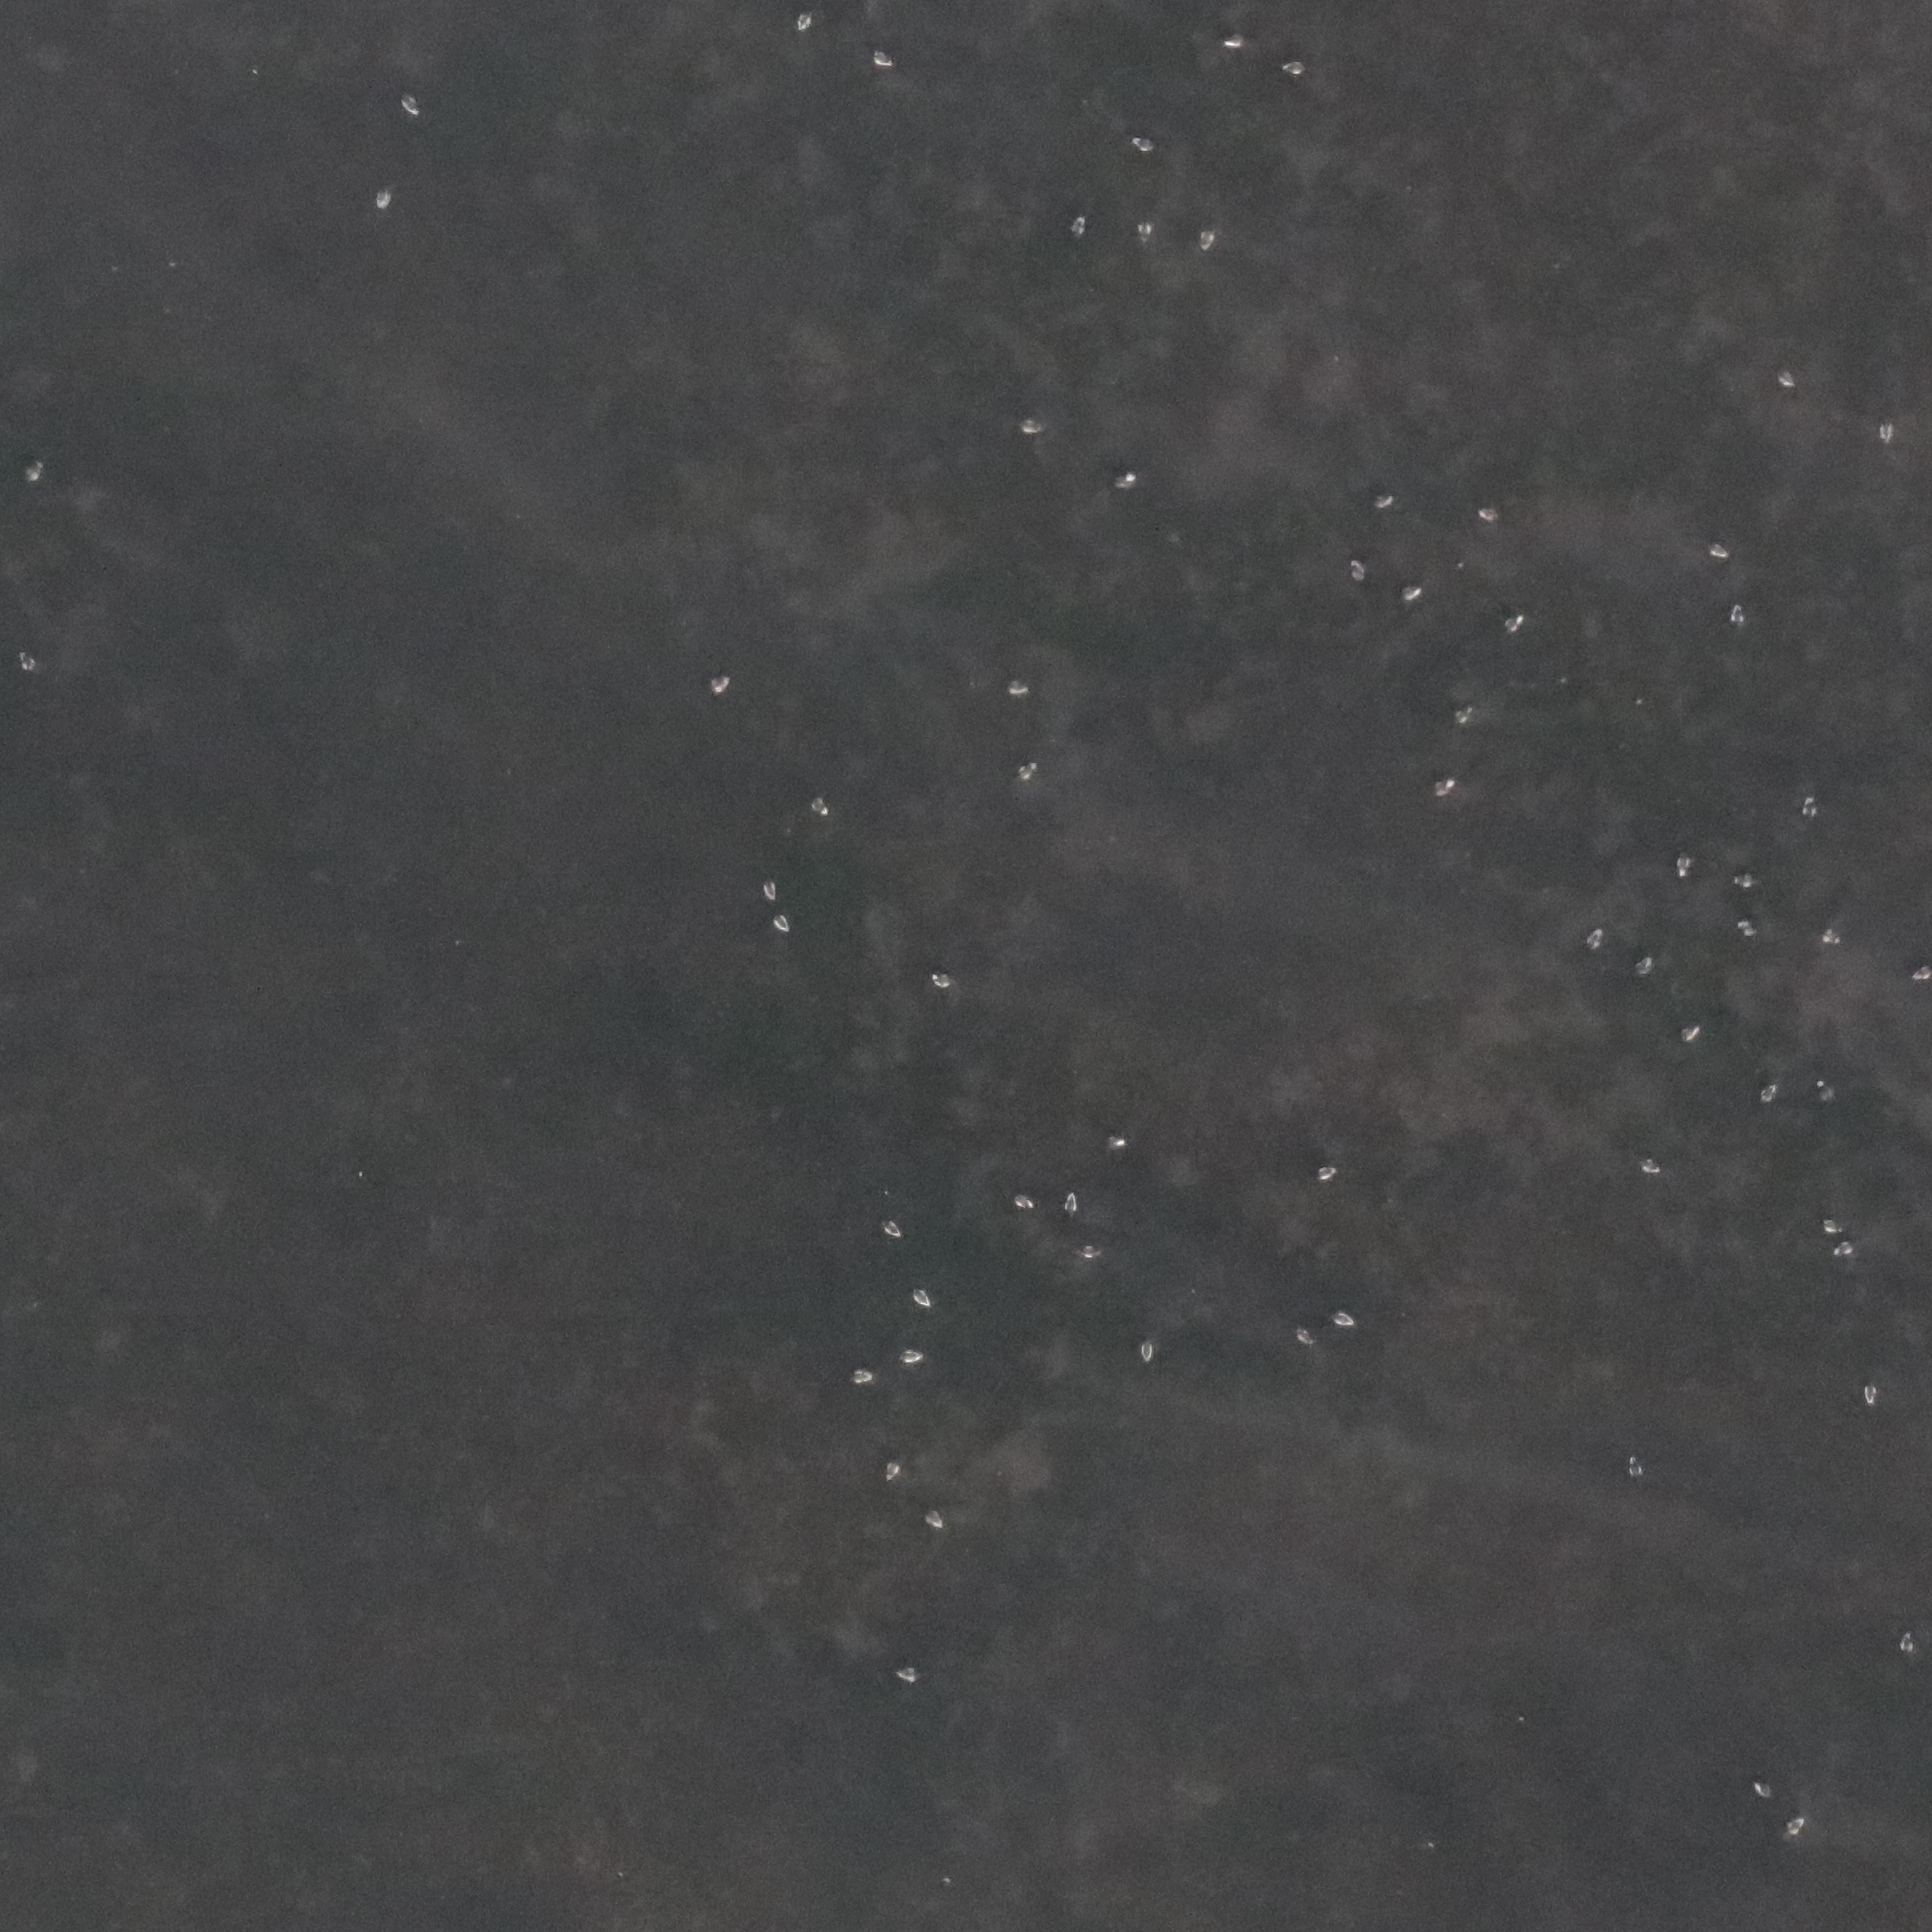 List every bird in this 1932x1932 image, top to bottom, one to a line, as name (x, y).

brant (802, 23)
brant (1235, 40)
brant (883, 58)
brant (1293, 67)
brant (411, 104)
brant (1143, 144)
brant (387, 197)
brant (1079, 227)
brant (1144, 230)
brant (1207, 239)
brant (1786, 380)
brant (1039, 425)
brant (1898, 434)
brant (31, 472)
brant (1120, 477)
brant (1385, 499)
brant (1491, 509)
brant (1719, 550)
brant (1357, 570)
brant (1409, 591)
brant (1738, 615)
brant (1513, 624)
brant (28, 663)
brant (720, 682)
brant (1022, 687)
brant (1465, 718)
brant (1026, 772)
brant (1445, 787)
brant (819, 806)
brant (1808, 809)
brant (1683, 865)
brant (1744, 880)
brant (766, 888)
brant (781, 922)
brant (1748, 928)
brant (1838, 938)
brant (1594, 940)
brant (1647, 966)
brant (1924, 972)
brant (943, 979)
brant (1690, 1033)
brant (1821, 1091)
brant (1770, 1092)
brant (1118, 1142)
brant (1649, 1164)
brant (1325, 1172)
brant (1024, 1201)
brant (1070, 1206)
brant (1832, 1227)
brant (892, 1228)
brant (1845, 1249)
brant (1089, 1251)
brant (921, 1296)
brant (1343, 1319)
brant (1304, 1340)
brant (1147, 1350)
brant (911, 1356)
brant (861, 1376)
brant (1870, 1392)
brant (893, 1469)
brant (1643, 1471)
brant (933, 1518)
brant (1908, 1640)
brant (907, 1671)
brant (1761, 1791)
brant (1795, 1825)